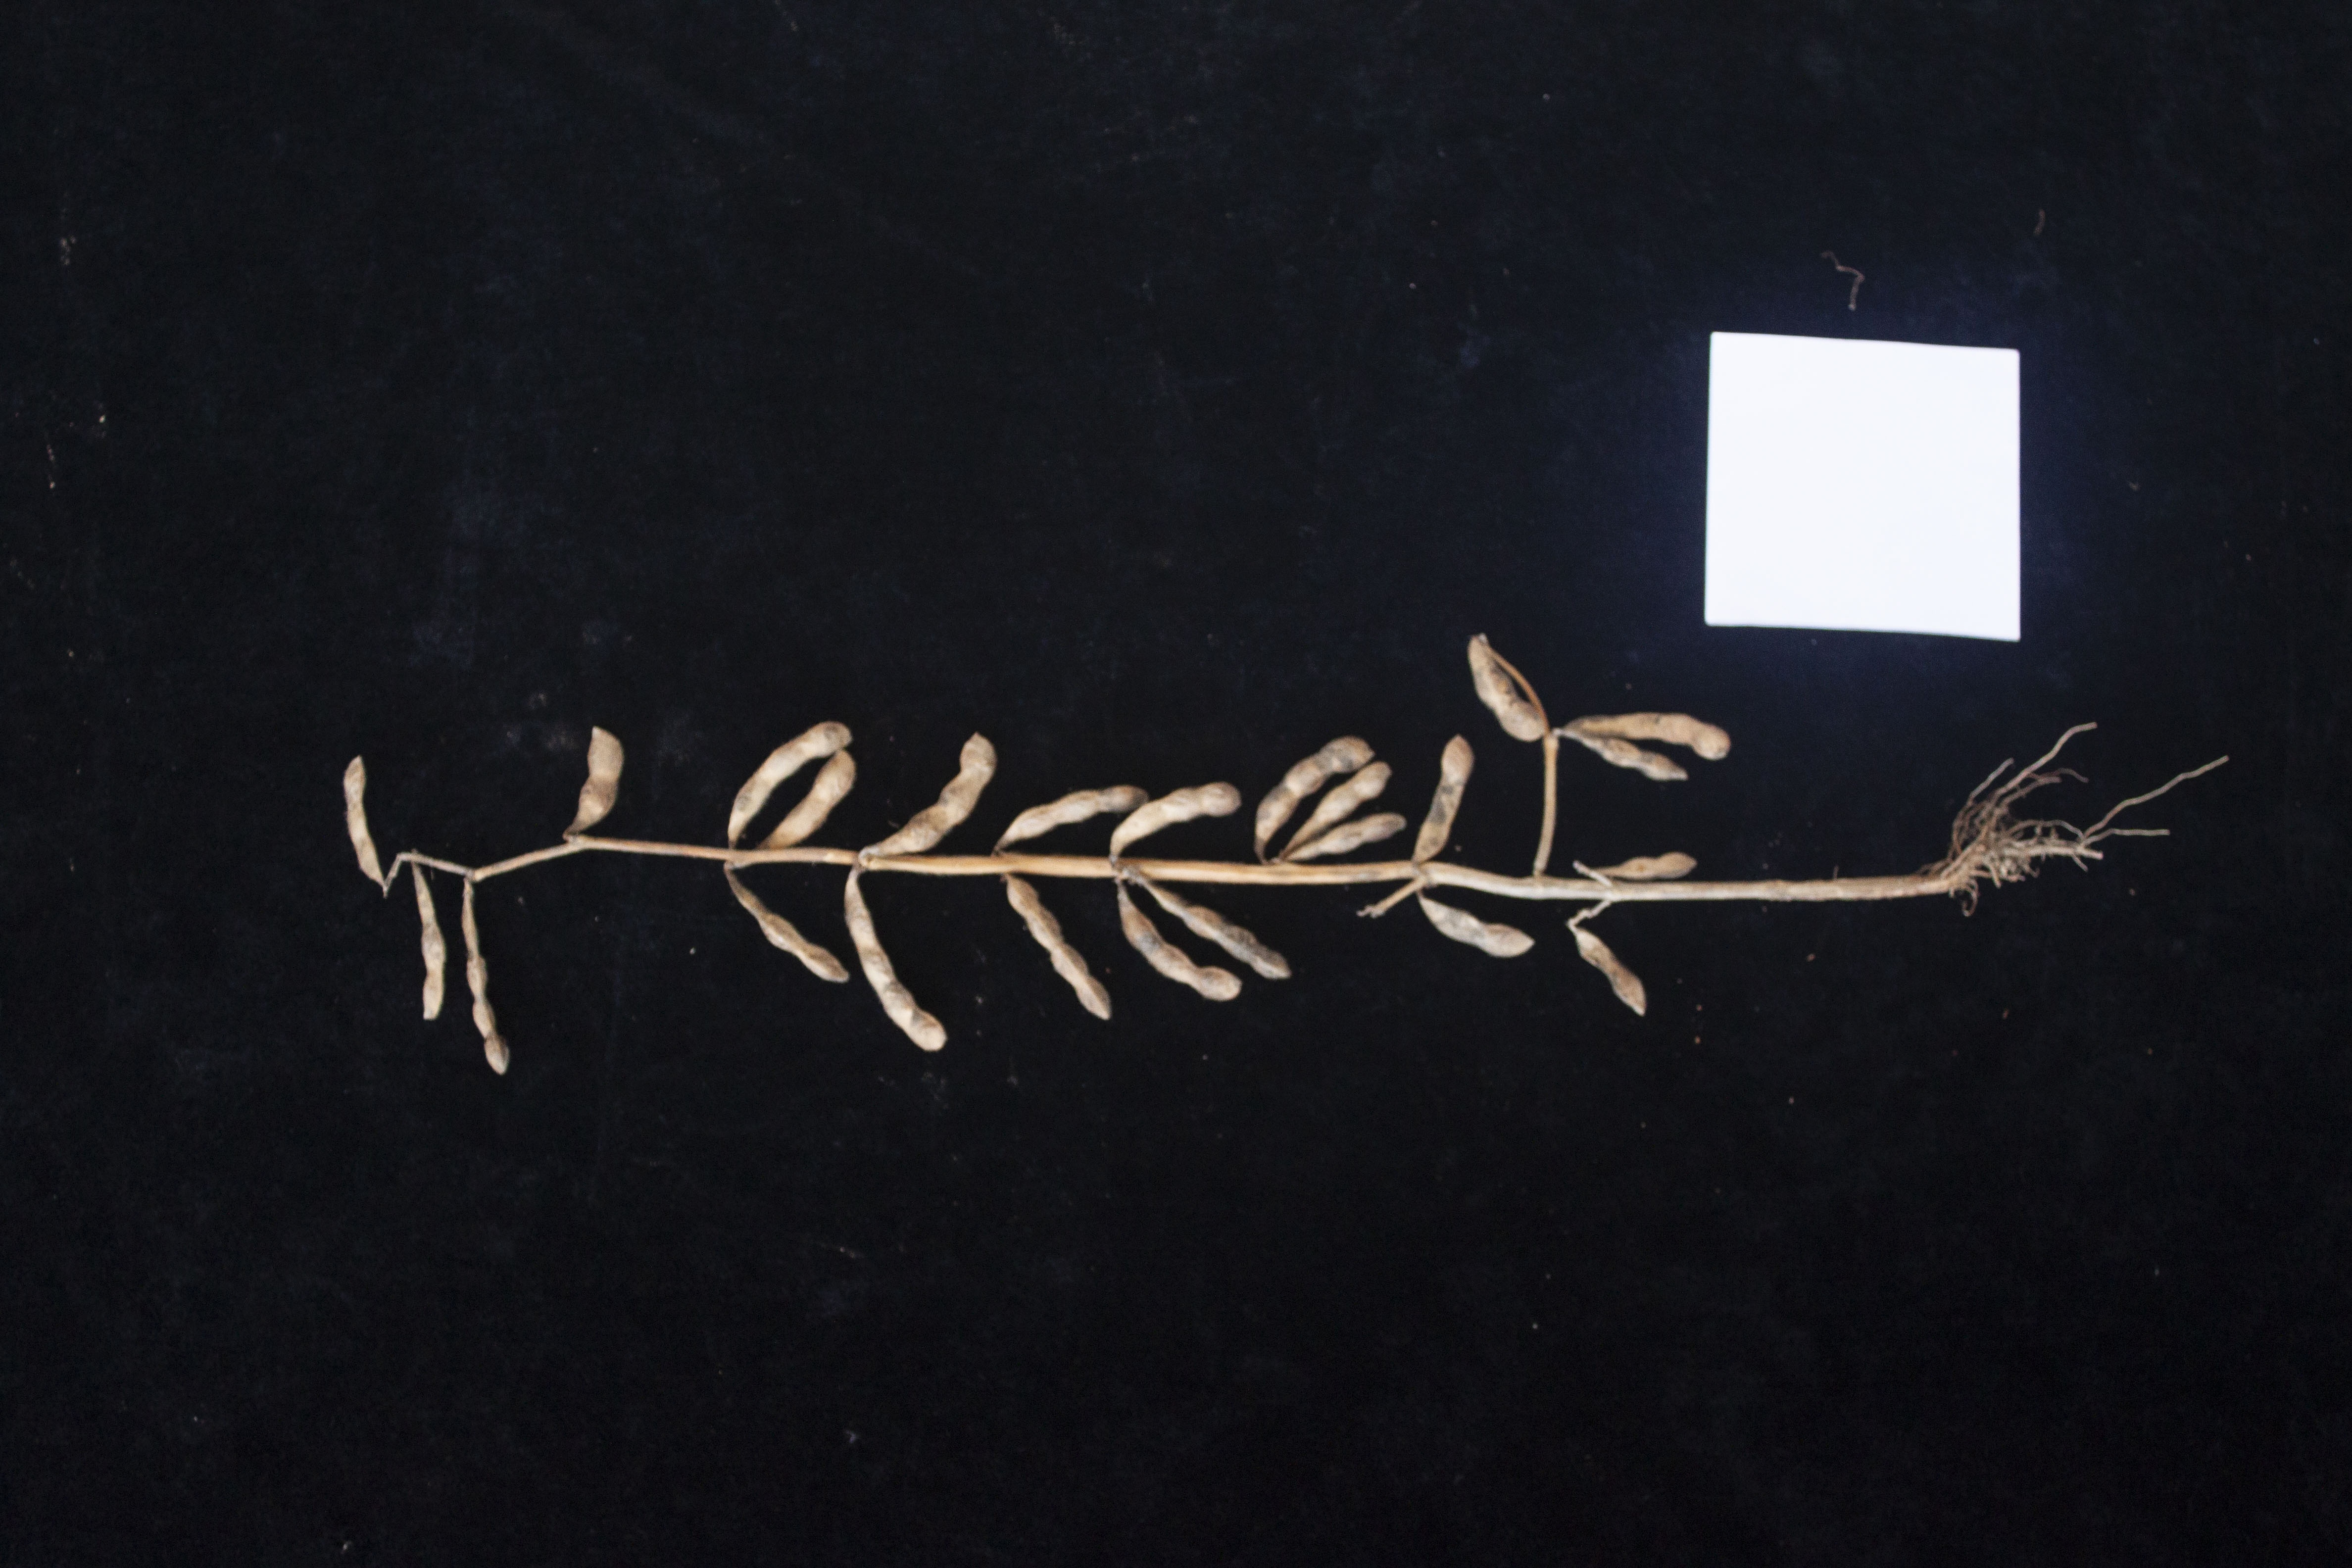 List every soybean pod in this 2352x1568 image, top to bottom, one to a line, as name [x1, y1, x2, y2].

soybean pod [1468, 637, 1548, 741]
soybean pod [1563, 715, 1729, 761]
soybean pod [728, 724, 850, 841]
soybean pod [569, 732, 623, 833]
soybean pod [860, 736, 994, 857]
soybean pod [1415, 736, 1472, 863]
soybean pod [1255, 738, 1375, 854]
soybean pod [1583, 741, 1687, 782]
soybean pod [755, 748, 855, 852]
soybean pod [346, 759, 384, 888]
soybean pod [1284, 764, 1391, 852]
soybean pod [1111, 784, 1239, 858]
soybean pod [1000, 788, 1148, 848]
soybean pod [1284, 816, 1408, 860]
soybean pod [1597, 856, 1692, 879]
soybean pod [413, 865, 445, 1020]
soybean pod [724, 868, 850, 984]
soybean pod [845, 874, 947, 1052]
soybean pod [1007, 879, 1111, 1023]
soybean pod [461, 882, 508, 1074]
soybean pod [1144, 883, 1288, 981]
soybean pod [1118, 888, 1242, 1001]
soybean pod [1419, 899, 1535, 959]
soybean pod [1571, 929, 1643, 1015]